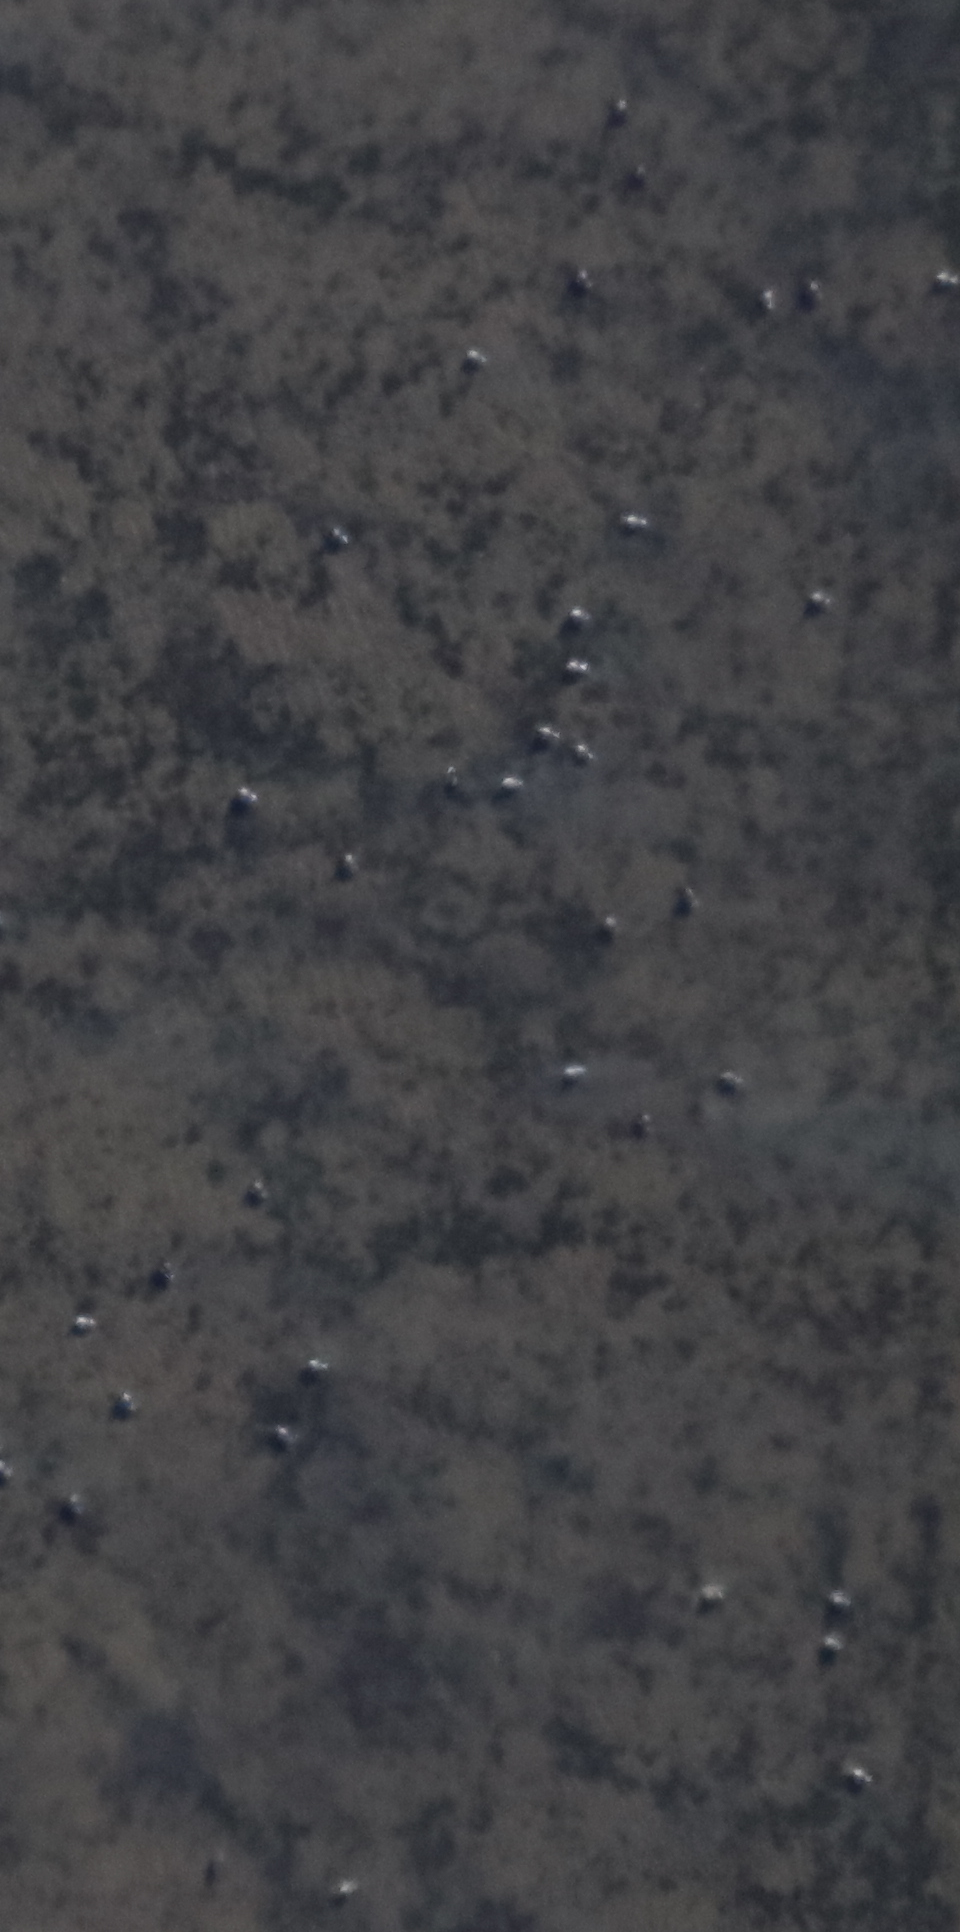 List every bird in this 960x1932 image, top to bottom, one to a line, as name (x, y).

brant (613, 107)
brant (640, 185)
brant (942, 281)
brant (586, 283)
brant (813, 286)
brant (768, 296)
brant (475, 350)
brant (632, 522)
brant (337, 533)
brant (815, 602)
brant (578, 616)
brant (577, 667)
brant (547, 733)
brant (587, 755)
brant (450, 780)
brant (509, 784)
brant (248, 796)
brant (354, 869)
brant (695, 899)
brant (610, 921)
brant (574, 1072)
brant (732, 1079)
brant (645, 1123)
brant (260, 1188)
brant (170, 1268)
brant (83, 1323)
brant (319, 1367)
brant (124, 1402)
brant (284, 1437)
brant (7, 1470)
brant (75, 1507)
brant (715, 1589)
brant (840, 1601)
brant (830, 1647)
brant (861, 1777)
brant (213, 1869)
brant (342, 1890)